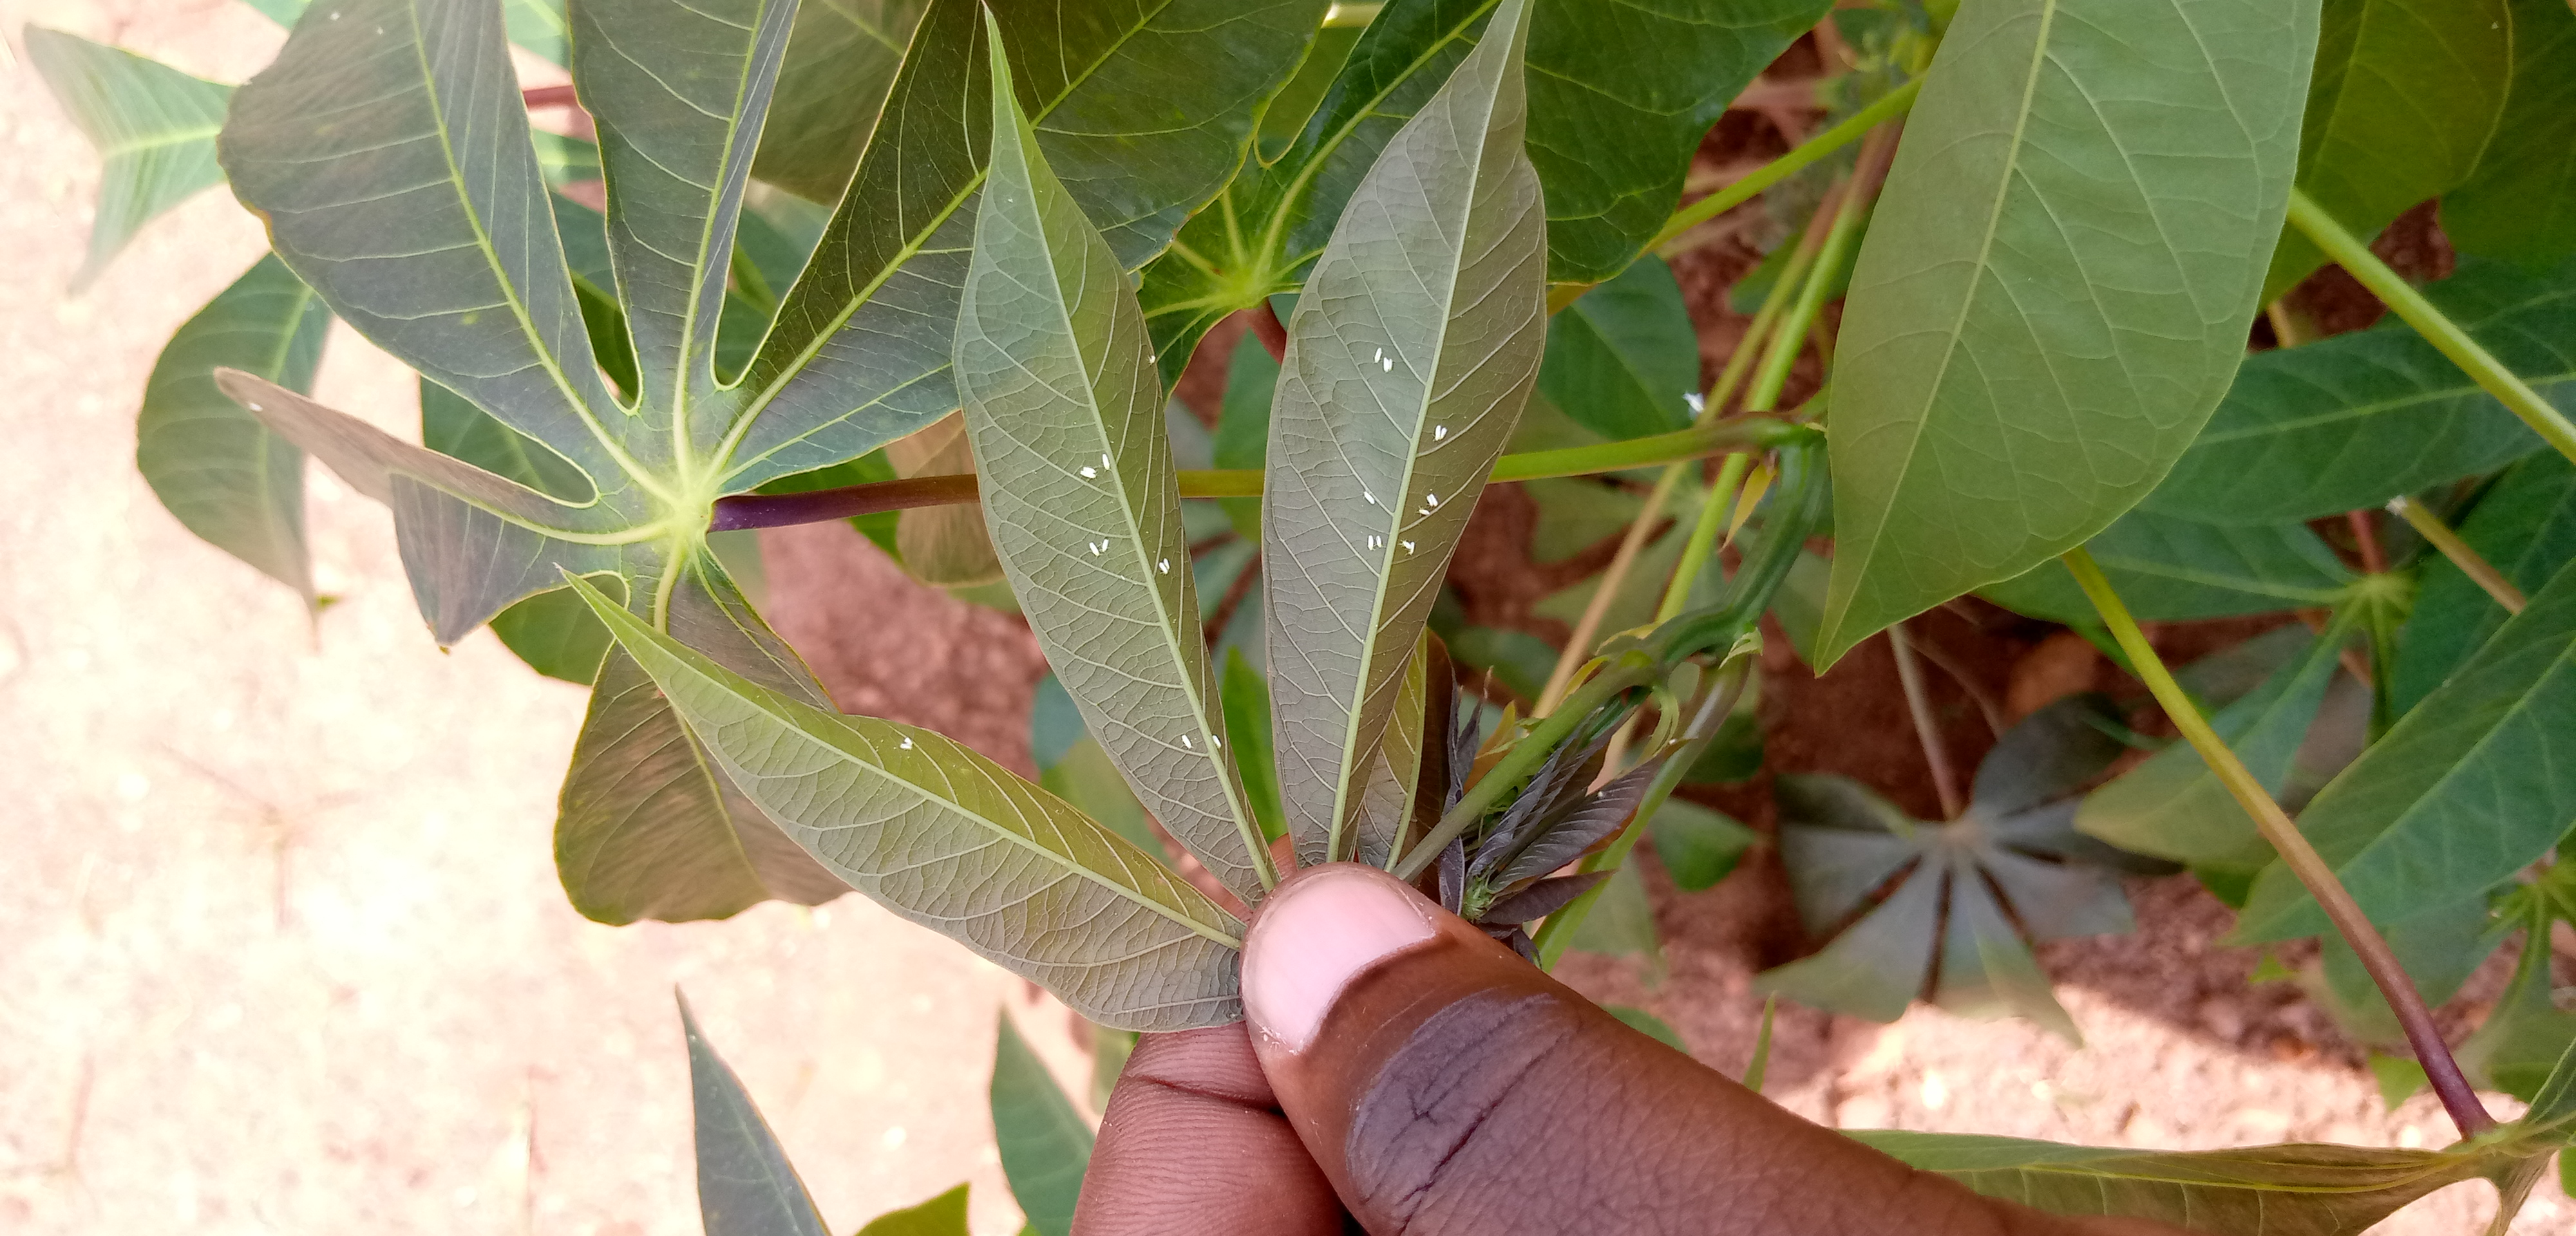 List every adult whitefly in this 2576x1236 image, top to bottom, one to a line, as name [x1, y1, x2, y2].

whitefly [1372, 345, 1385, 365]
whitefly [1147, 353, 1159, 368]
whitefly [1386, 355, 1396, 373]
whitefly [1381, 356, 1387, 373]
whitefly [1432, 422, 1442, 444]
whitefly [1440, 424, 1449, 442]
whitefly [1101, 451, 1113, 472]
whitefly [1082, 464, 1099, 474]
whitefly [1078, 470, 1097, 481]
whitefly [1361, 489, 1376, 506]
whitefly [1429, 493, 1441, 508]
whitefly [1425, 494, 1434, 509]
whitefly [1416, 506, 1432, 519]
whitefly [1367, 533, 1374, 554]
whitefly [1375, 534, 1383, 549]
whitefly [1100, 537, 1113, 554]
whitefly [1400, 538, 1412, 550]
whitefly [1408, 539, 1416, 557]
whitefly [1086, 539, 1101, 558]
whitefly [1163, 557, 1173, 571]
whitefly [1158, 561, 1168, 576]
whitefly [1179, 731, 1195, 750]
whitefly [1209, 733, 1226, 750]
whitefly [903, 736, 915, 745]
whitefly [898, 742, 913, 752]